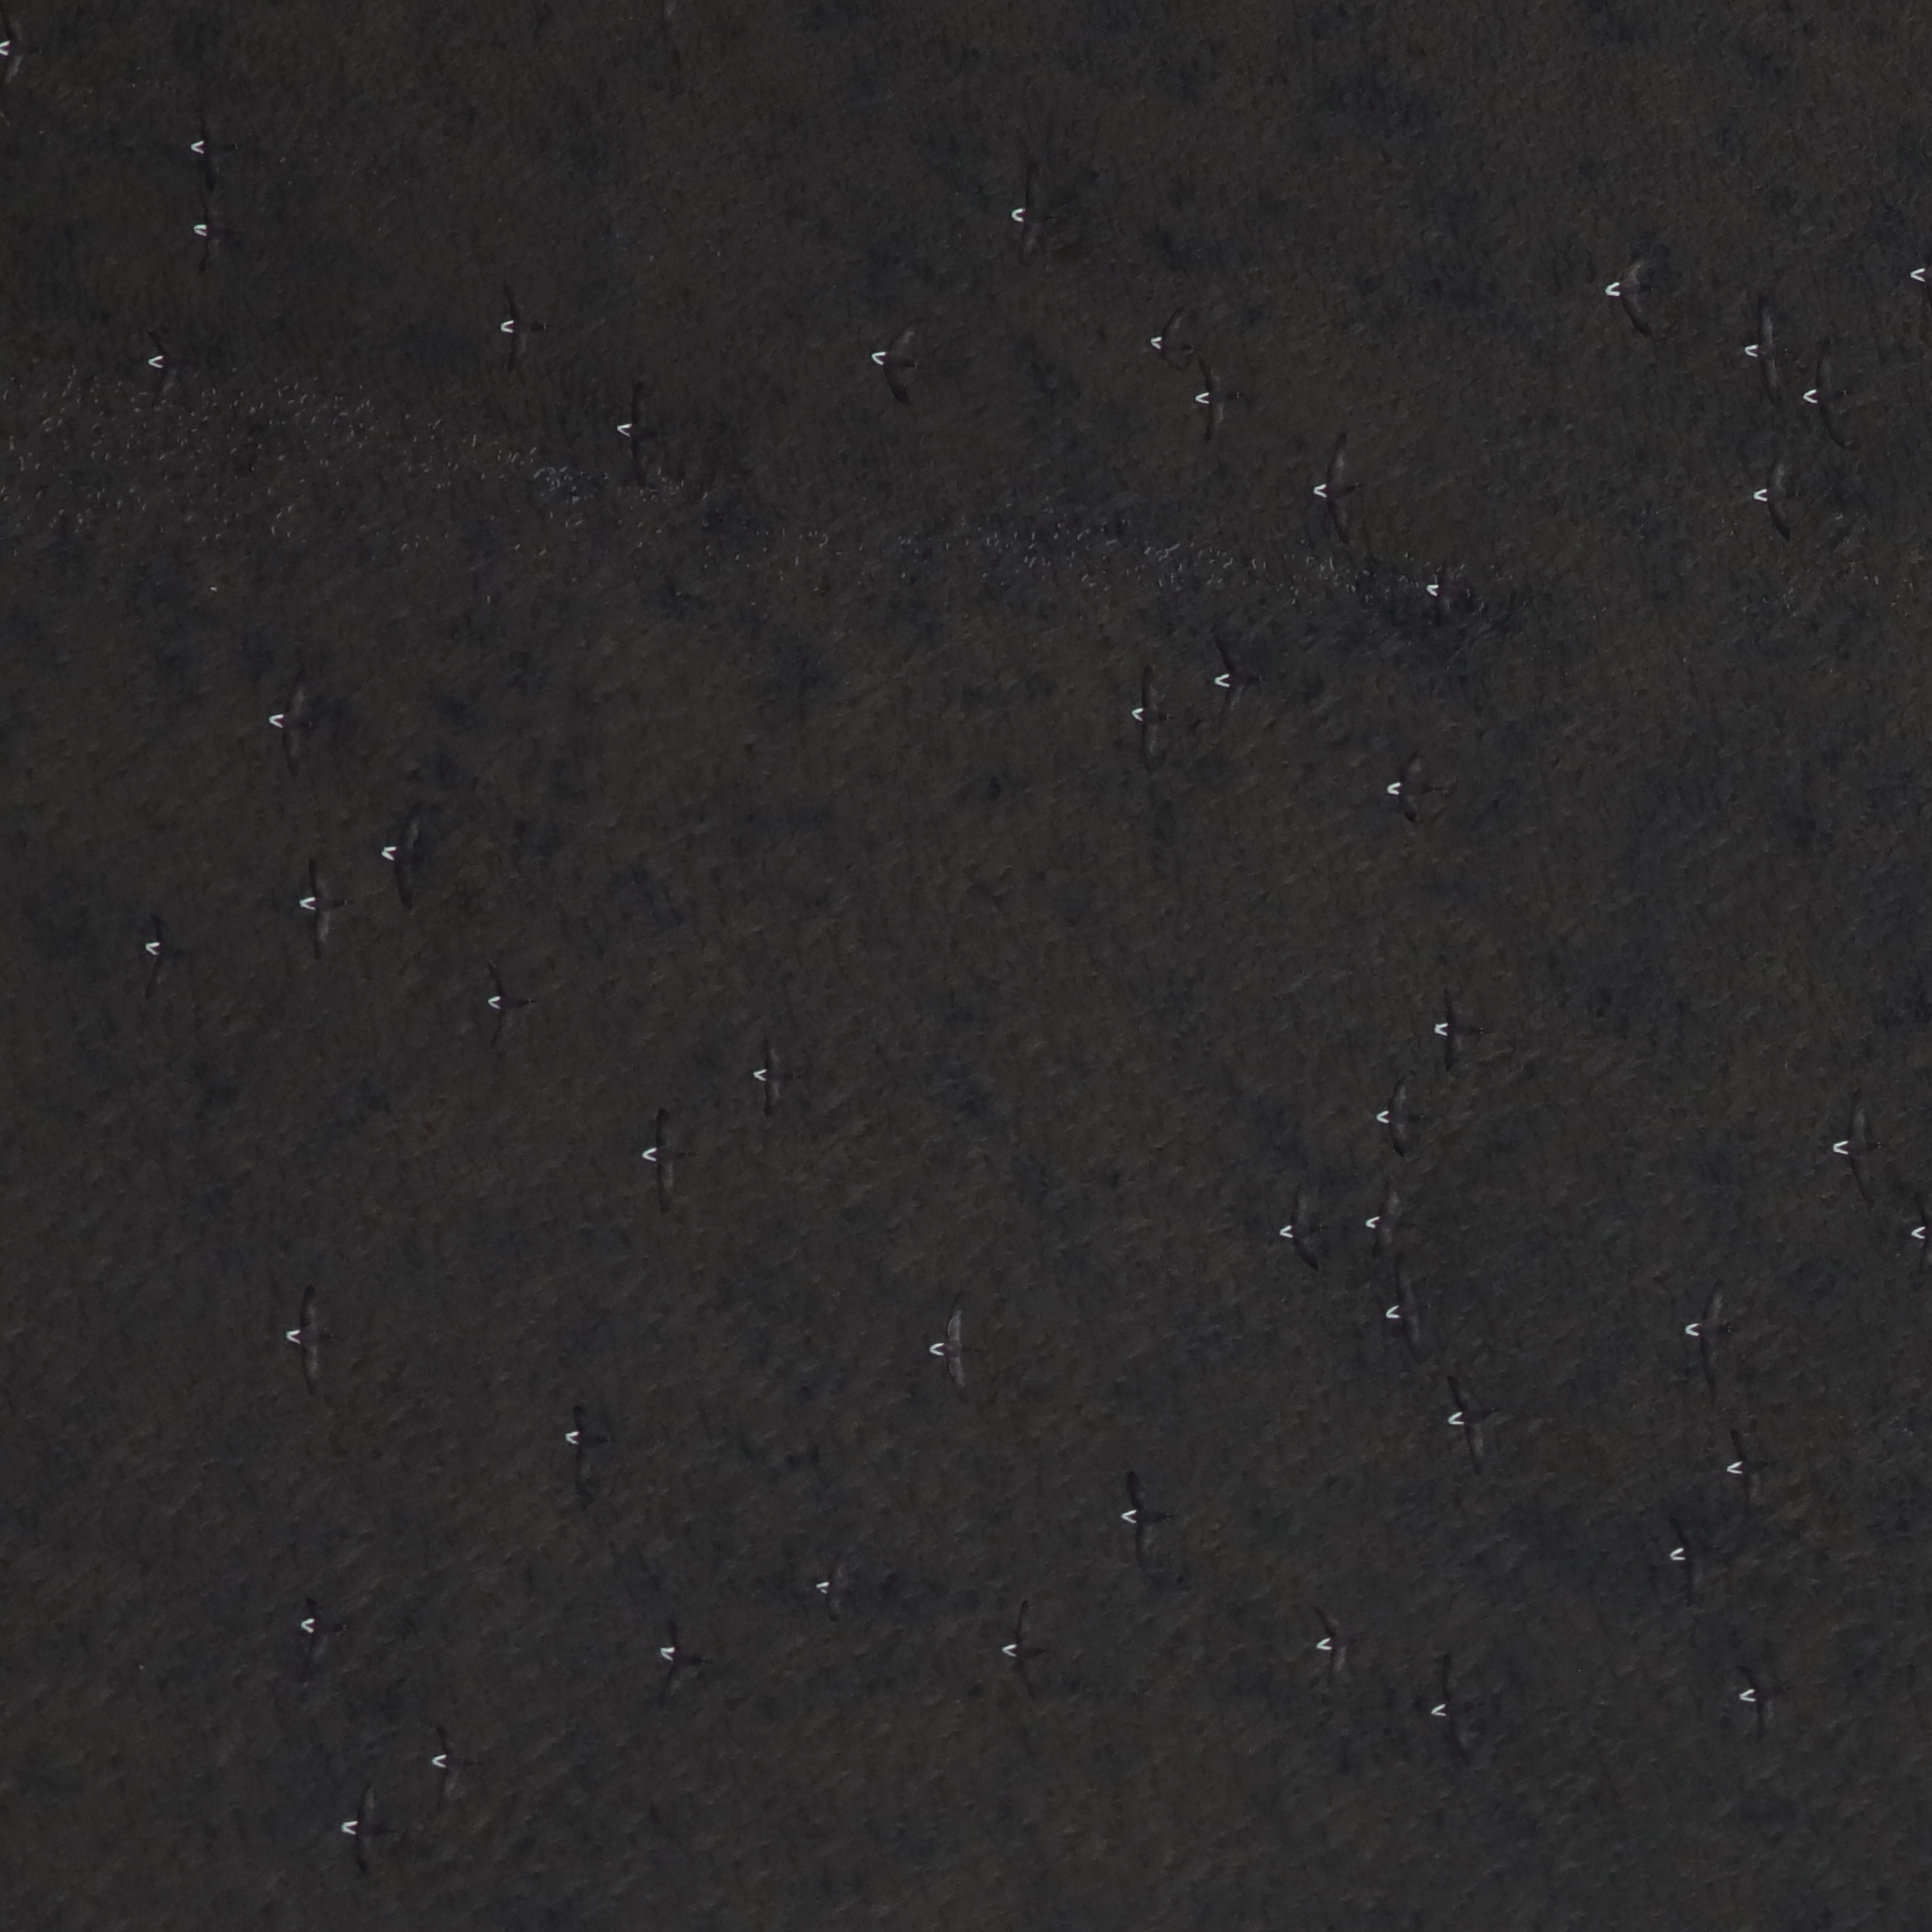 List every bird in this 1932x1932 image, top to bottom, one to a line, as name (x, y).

brant (14, 45)
brant (208, 149)
brant (1030, 217)
brant (216, 231)
brant (1621, 289)
brant (517, 327)
brant (1167, 343)
brant (1758, 348)
brant (168, 360)
brant (895, 360)
brant (1213, 394)
brant (1823, 394)
brant (638, 432)
brant (1327, 491)
brant (1769, 492)
brant (1445, 589)
brant (1237, 681)
brant (1153, 716)
brant (291, 722)
brant (1410, 789)
brant (400, 855)
brant (322, 903)
brant (167, 950)
brant (506, 1002)
brant (1453, 1032)
brant (775, 1075)
brant (1394, 1116)
brant (1852, 1151)
brant (665, 1155)
brant (1380, 1224)
brant (1296, 1229)
brant (1924, 1233)
brant (1399, 1311)
brant (1706, 1329)
brant (311, 1337)
brant (954, 1349)
brant (1466, 1414)
brant (580, 1437)
brant (1747, 1468)
brant (1143, 1516)
brant (1689, 1556)
brant (832, 1588)
brant (314, 1624)
brant (1328, 1642)
brant (1025, 1649)
brant (677, 1654)
brant (1753, 1697)
brant (1450, 1708)
brant (449, 1762)
brant (359, 1827)